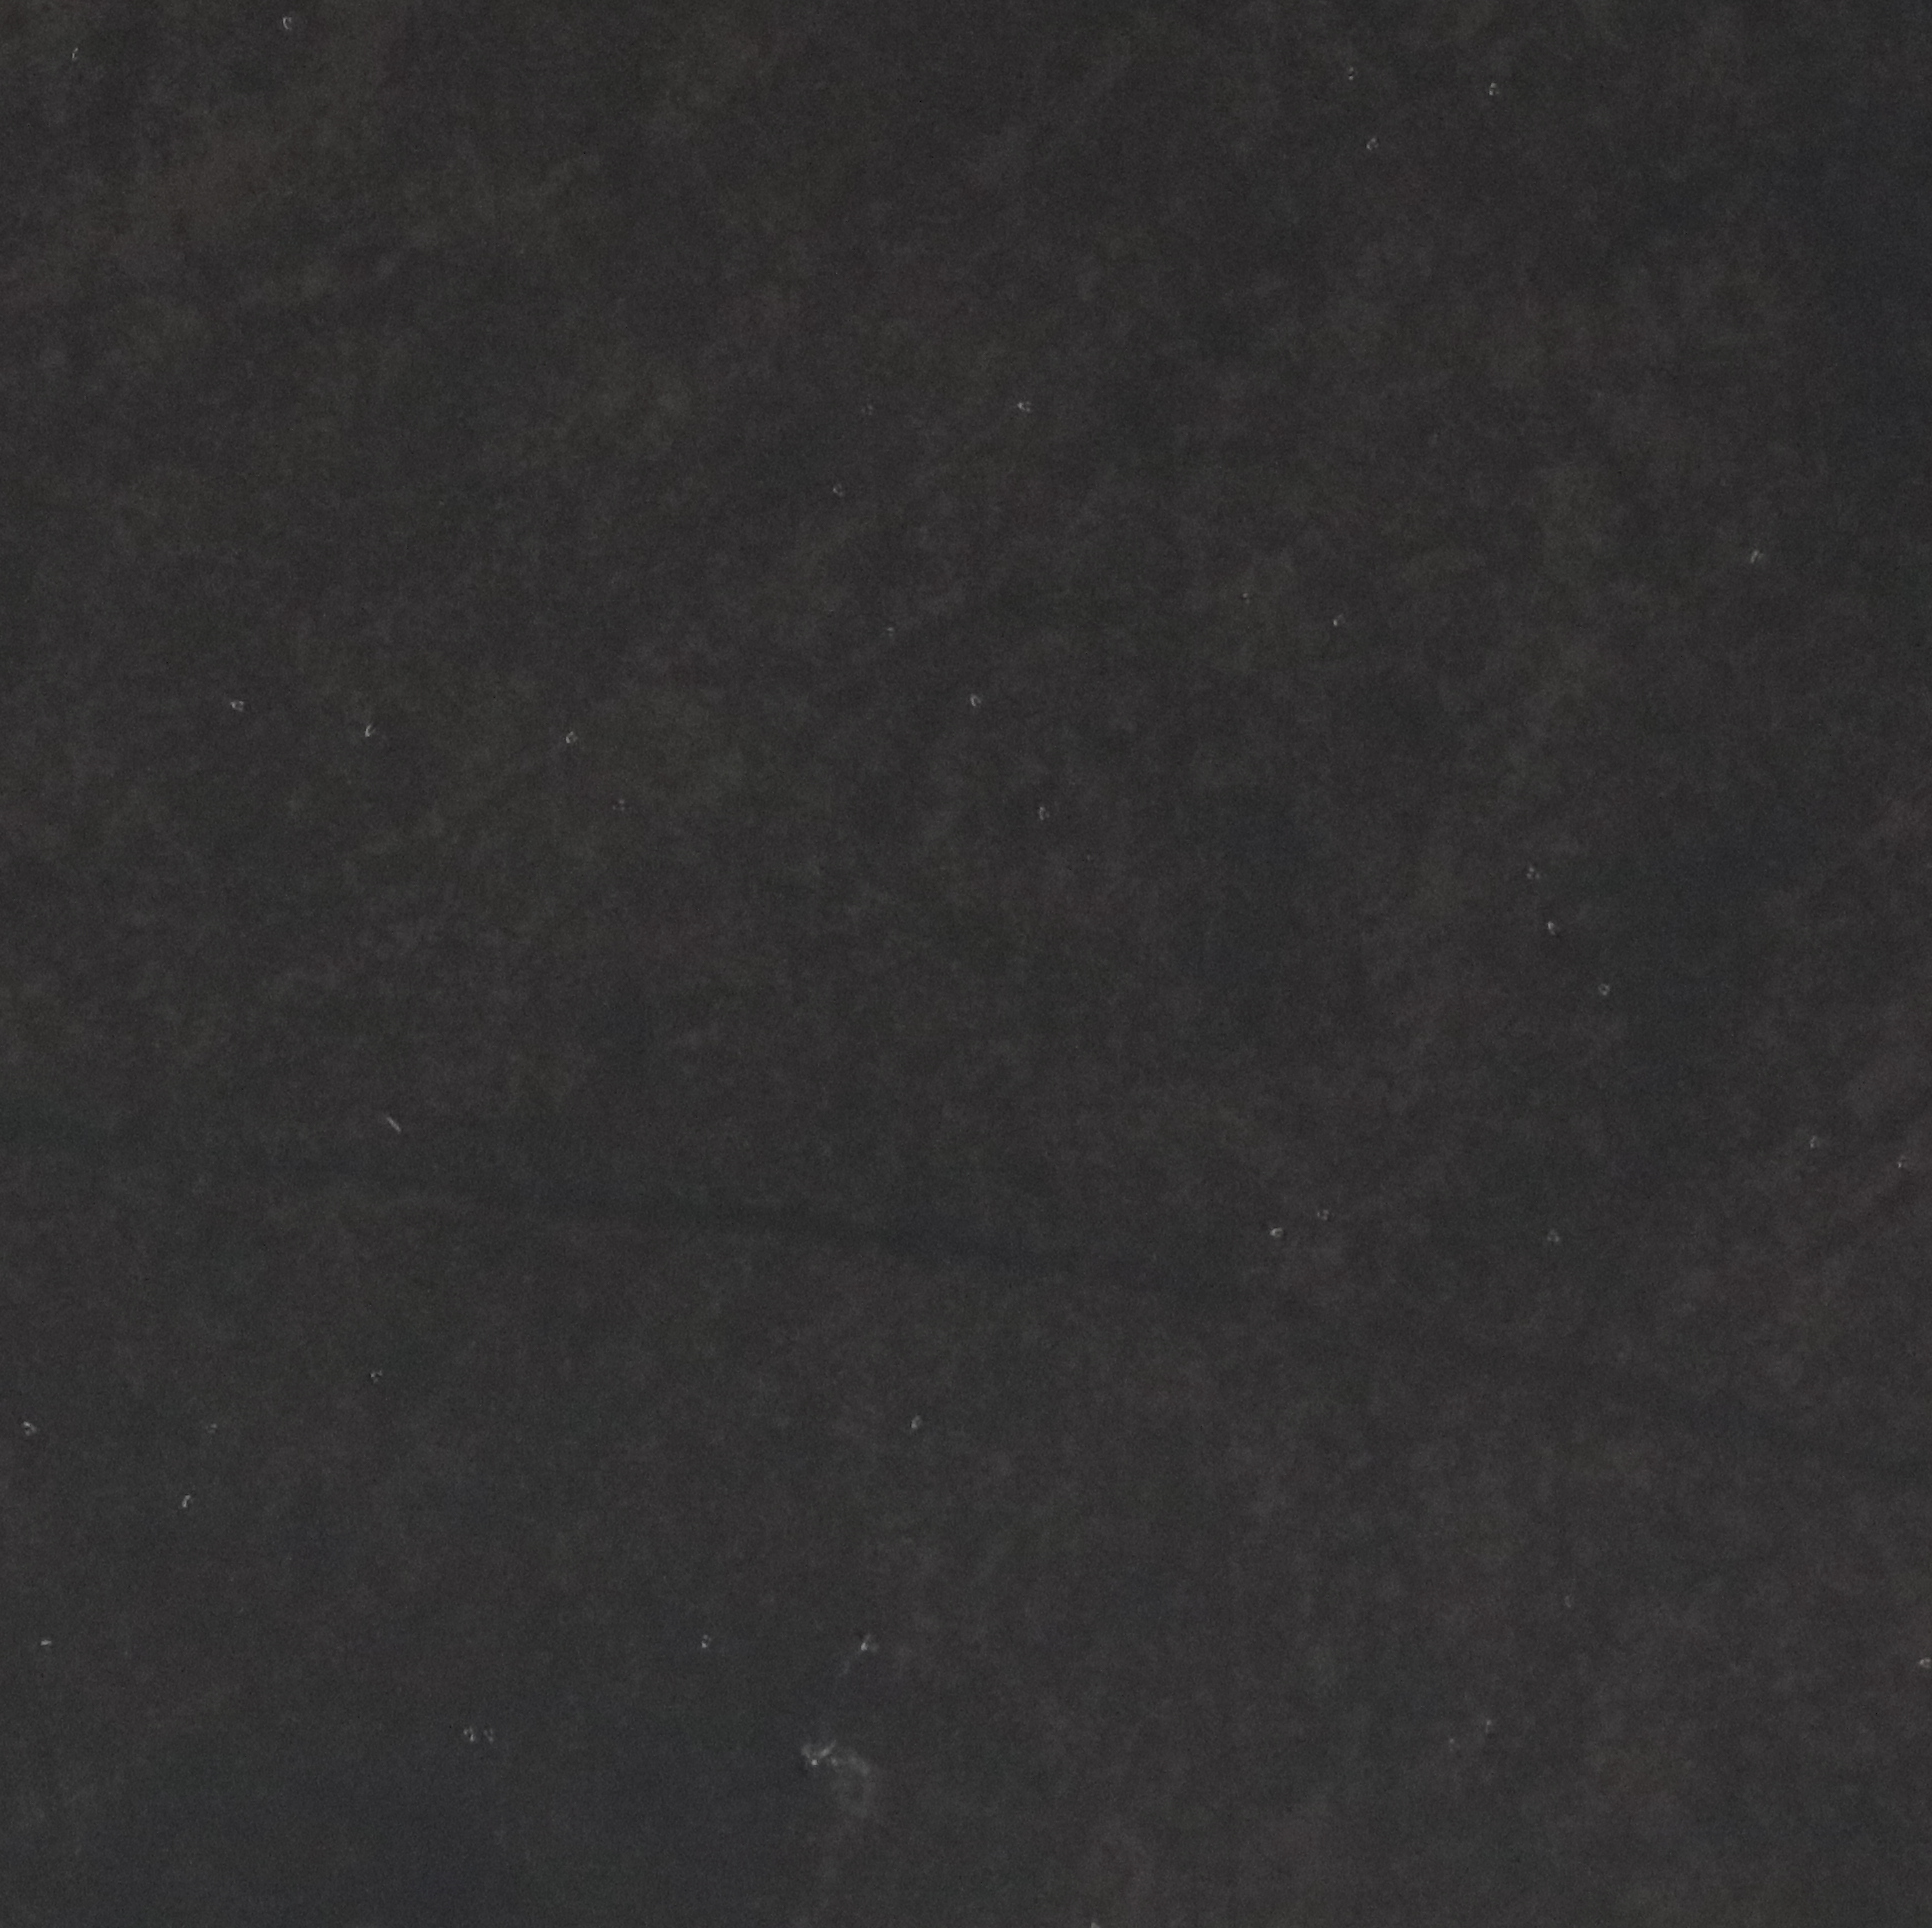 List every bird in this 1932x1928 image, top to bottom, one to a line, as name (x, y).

brant (286, 22)
brant (84, 57)
brant (1357, 81)
brant (1494, 87)
brant (1377, 147)
brant (873, 405)
brant (1022, 406)
brant (839, 486)
brant (1756, 557)
brant (1249, 600)
brant (1340, 624)
brant (901, 631)
brant (236, 705)
brant (979, 710)
brant (368, 727)
brant (573, 733)
brant (623, 802)
brant (1044, 811)
brant (1534, 868)
brant (1560, 922)
brant (1602, 983)
brant (1816, 1141)
brant (1906, 1163)
brant (1323, 1212)
brant (1274, 1231)
brant (1550, 1238)
brant (376, 1375)
brant (922, 1420)
brant (214, 1429)
brant (31, 1433)
brant (191, 1498)
brant (1572, 1595)
brant (710, 1638)
brant (44, 1644)
brant (865, 1644)
brant (1926, 1655)
brant (477, 1729)
brant (1494, 1730)
brant (496, 1736)
brant (1450, 1742)
brant (811, 1761)